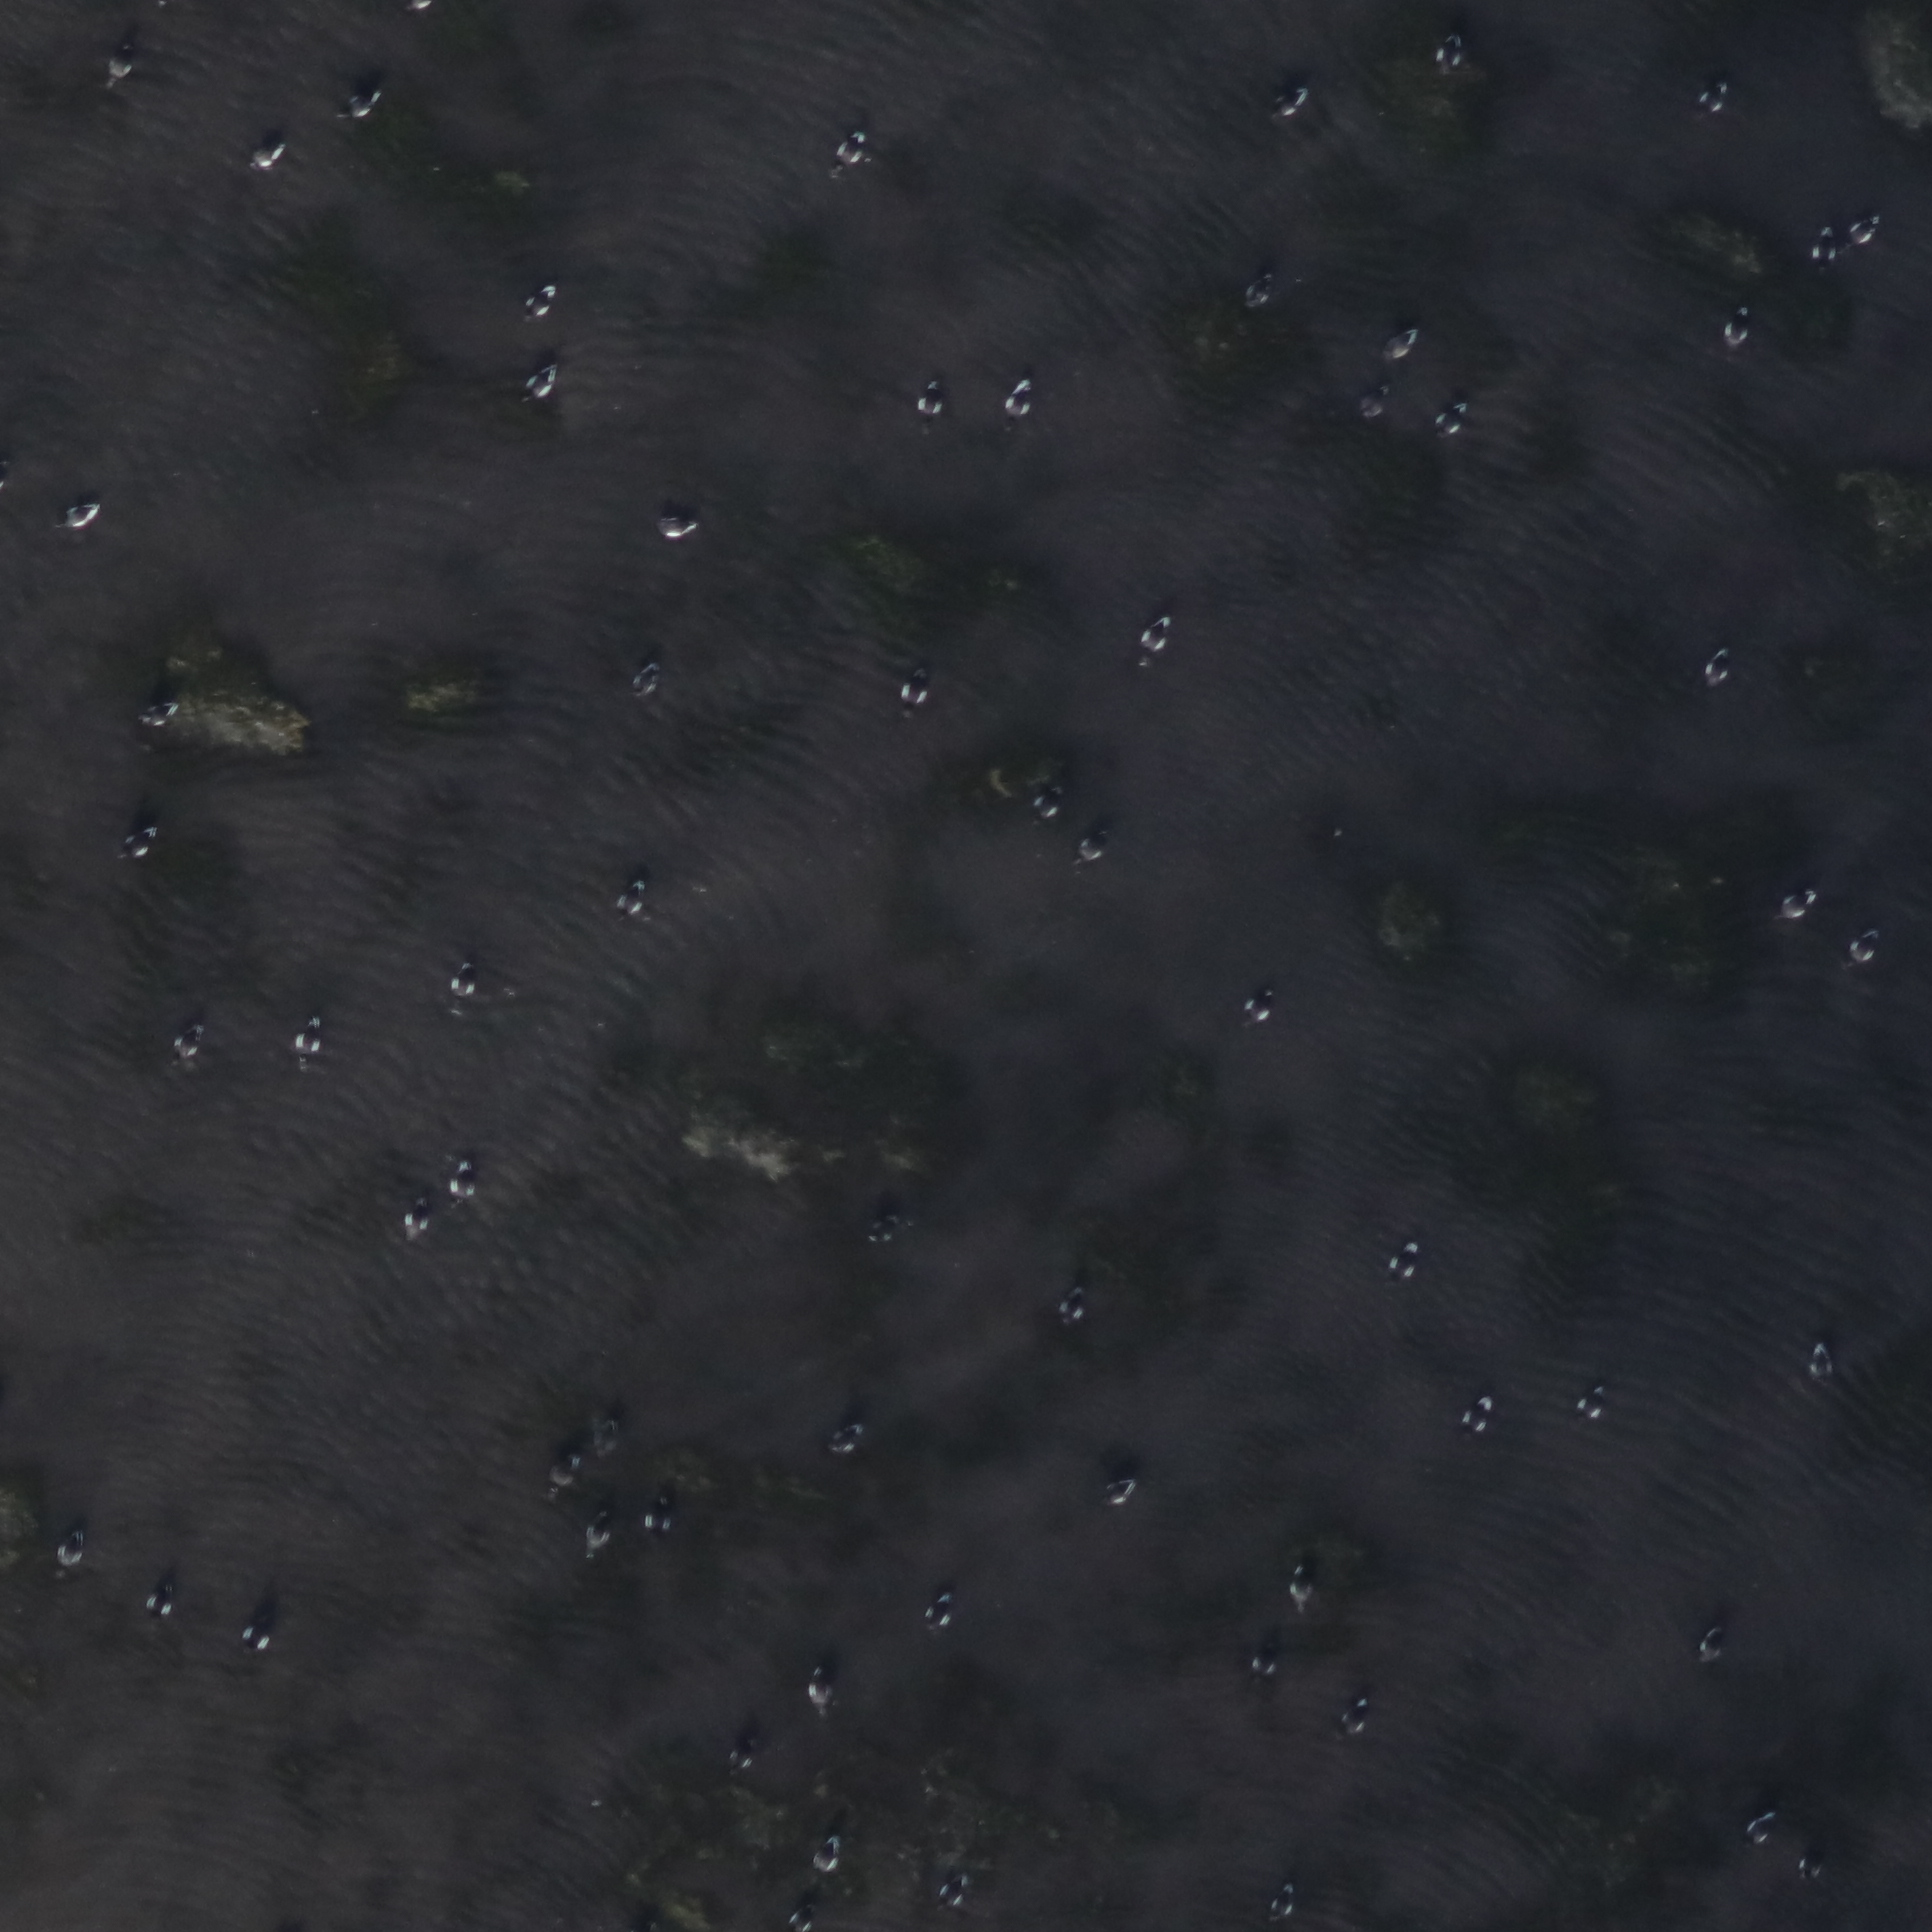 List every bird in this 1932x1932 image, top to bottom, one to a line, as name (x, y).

brant (1451, 50)
brant (126, 67)
brant (1713, 94)
brant (359, 102)
brant (1294, 102)
brant (853, 150)
brant (279, 154)
brant (1855, 236)
brant (1825, 247)
brant (1255, 288)
brant (537, 303)
brant (1735, 330)
brant (1396, 344)
brant (539, 383)
brant (928, 392)
brant (1016, 402)
brant (1373, 410)
brant (1450, 417)
brant (78, 515)
brant (675, 523)
brant (1153, 636)
brant (1715, 672)
brant (646, 681)
brant (913, 693)
brant (163, 711)
brant (1044, 802)
brant (138, 843)
brant (1091, 848)
brant (632, 900)
brant (1794, 904)
brant (1862, 950)
brant (451, 984)
brant (1262, 1008)
brant (309, 1045)
brant (189, 1047)
brant (463, 1185)
brant (411, 1223)
brant (887, 1230)
brant (1402, 1265)
brant (1077, 1311)
brant (1824, 1365)
brant (1589, 1401)
brant (1476, 1416)
brant (604, 1436)
brant (843, 1439)
brant (555, 1477)
brant (1119, 1491)
brant (660, 1519)
brant (592, 1532)
brant (71, 1552)
brant (1298, 1587)
brant (161, 1604)
brant (944, 1613)
brant (250, 1634)
brant (1713, 1647)
brant (1263, 1669)
brant (823, 1692)
brant (1351, 1719)
brant (741, 1762)
brant (1753, 1833)
brant (826, 1855)
brant (1810, 1873)
brant (953, 1892)
brant (1280, 1899)
brant (798, 1920)